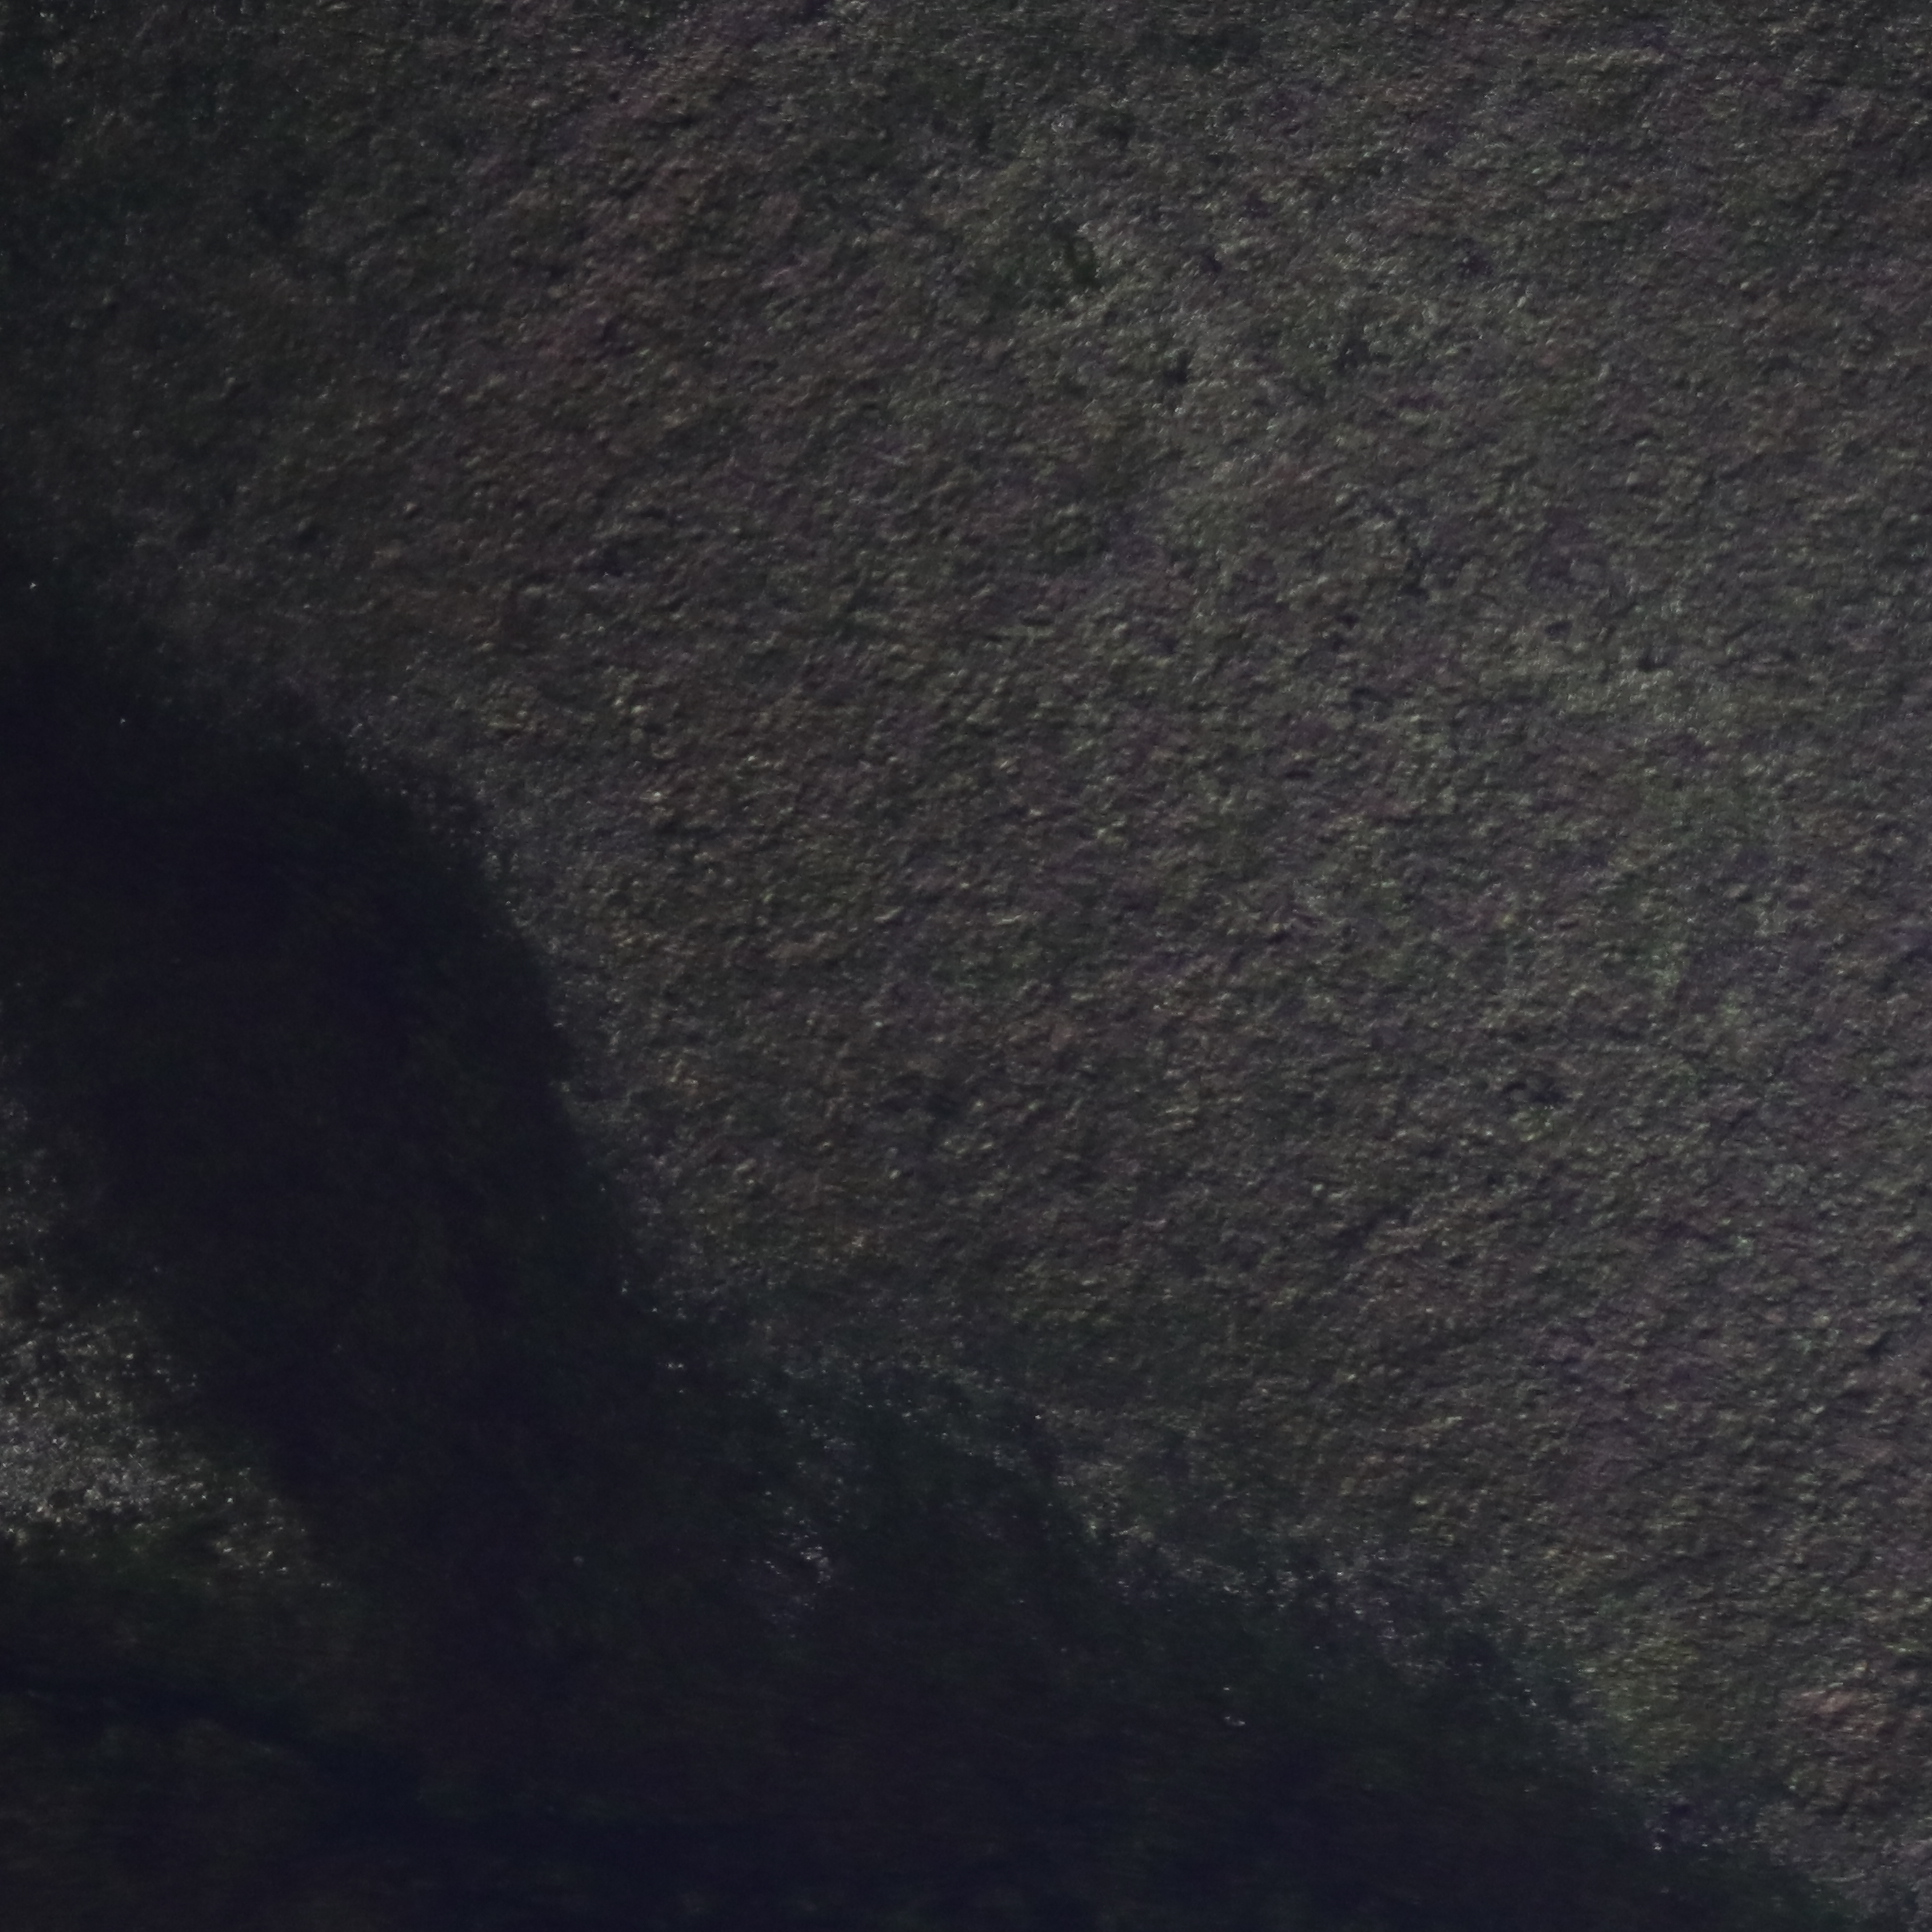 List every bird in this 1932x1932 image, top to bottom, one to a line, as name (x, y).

None